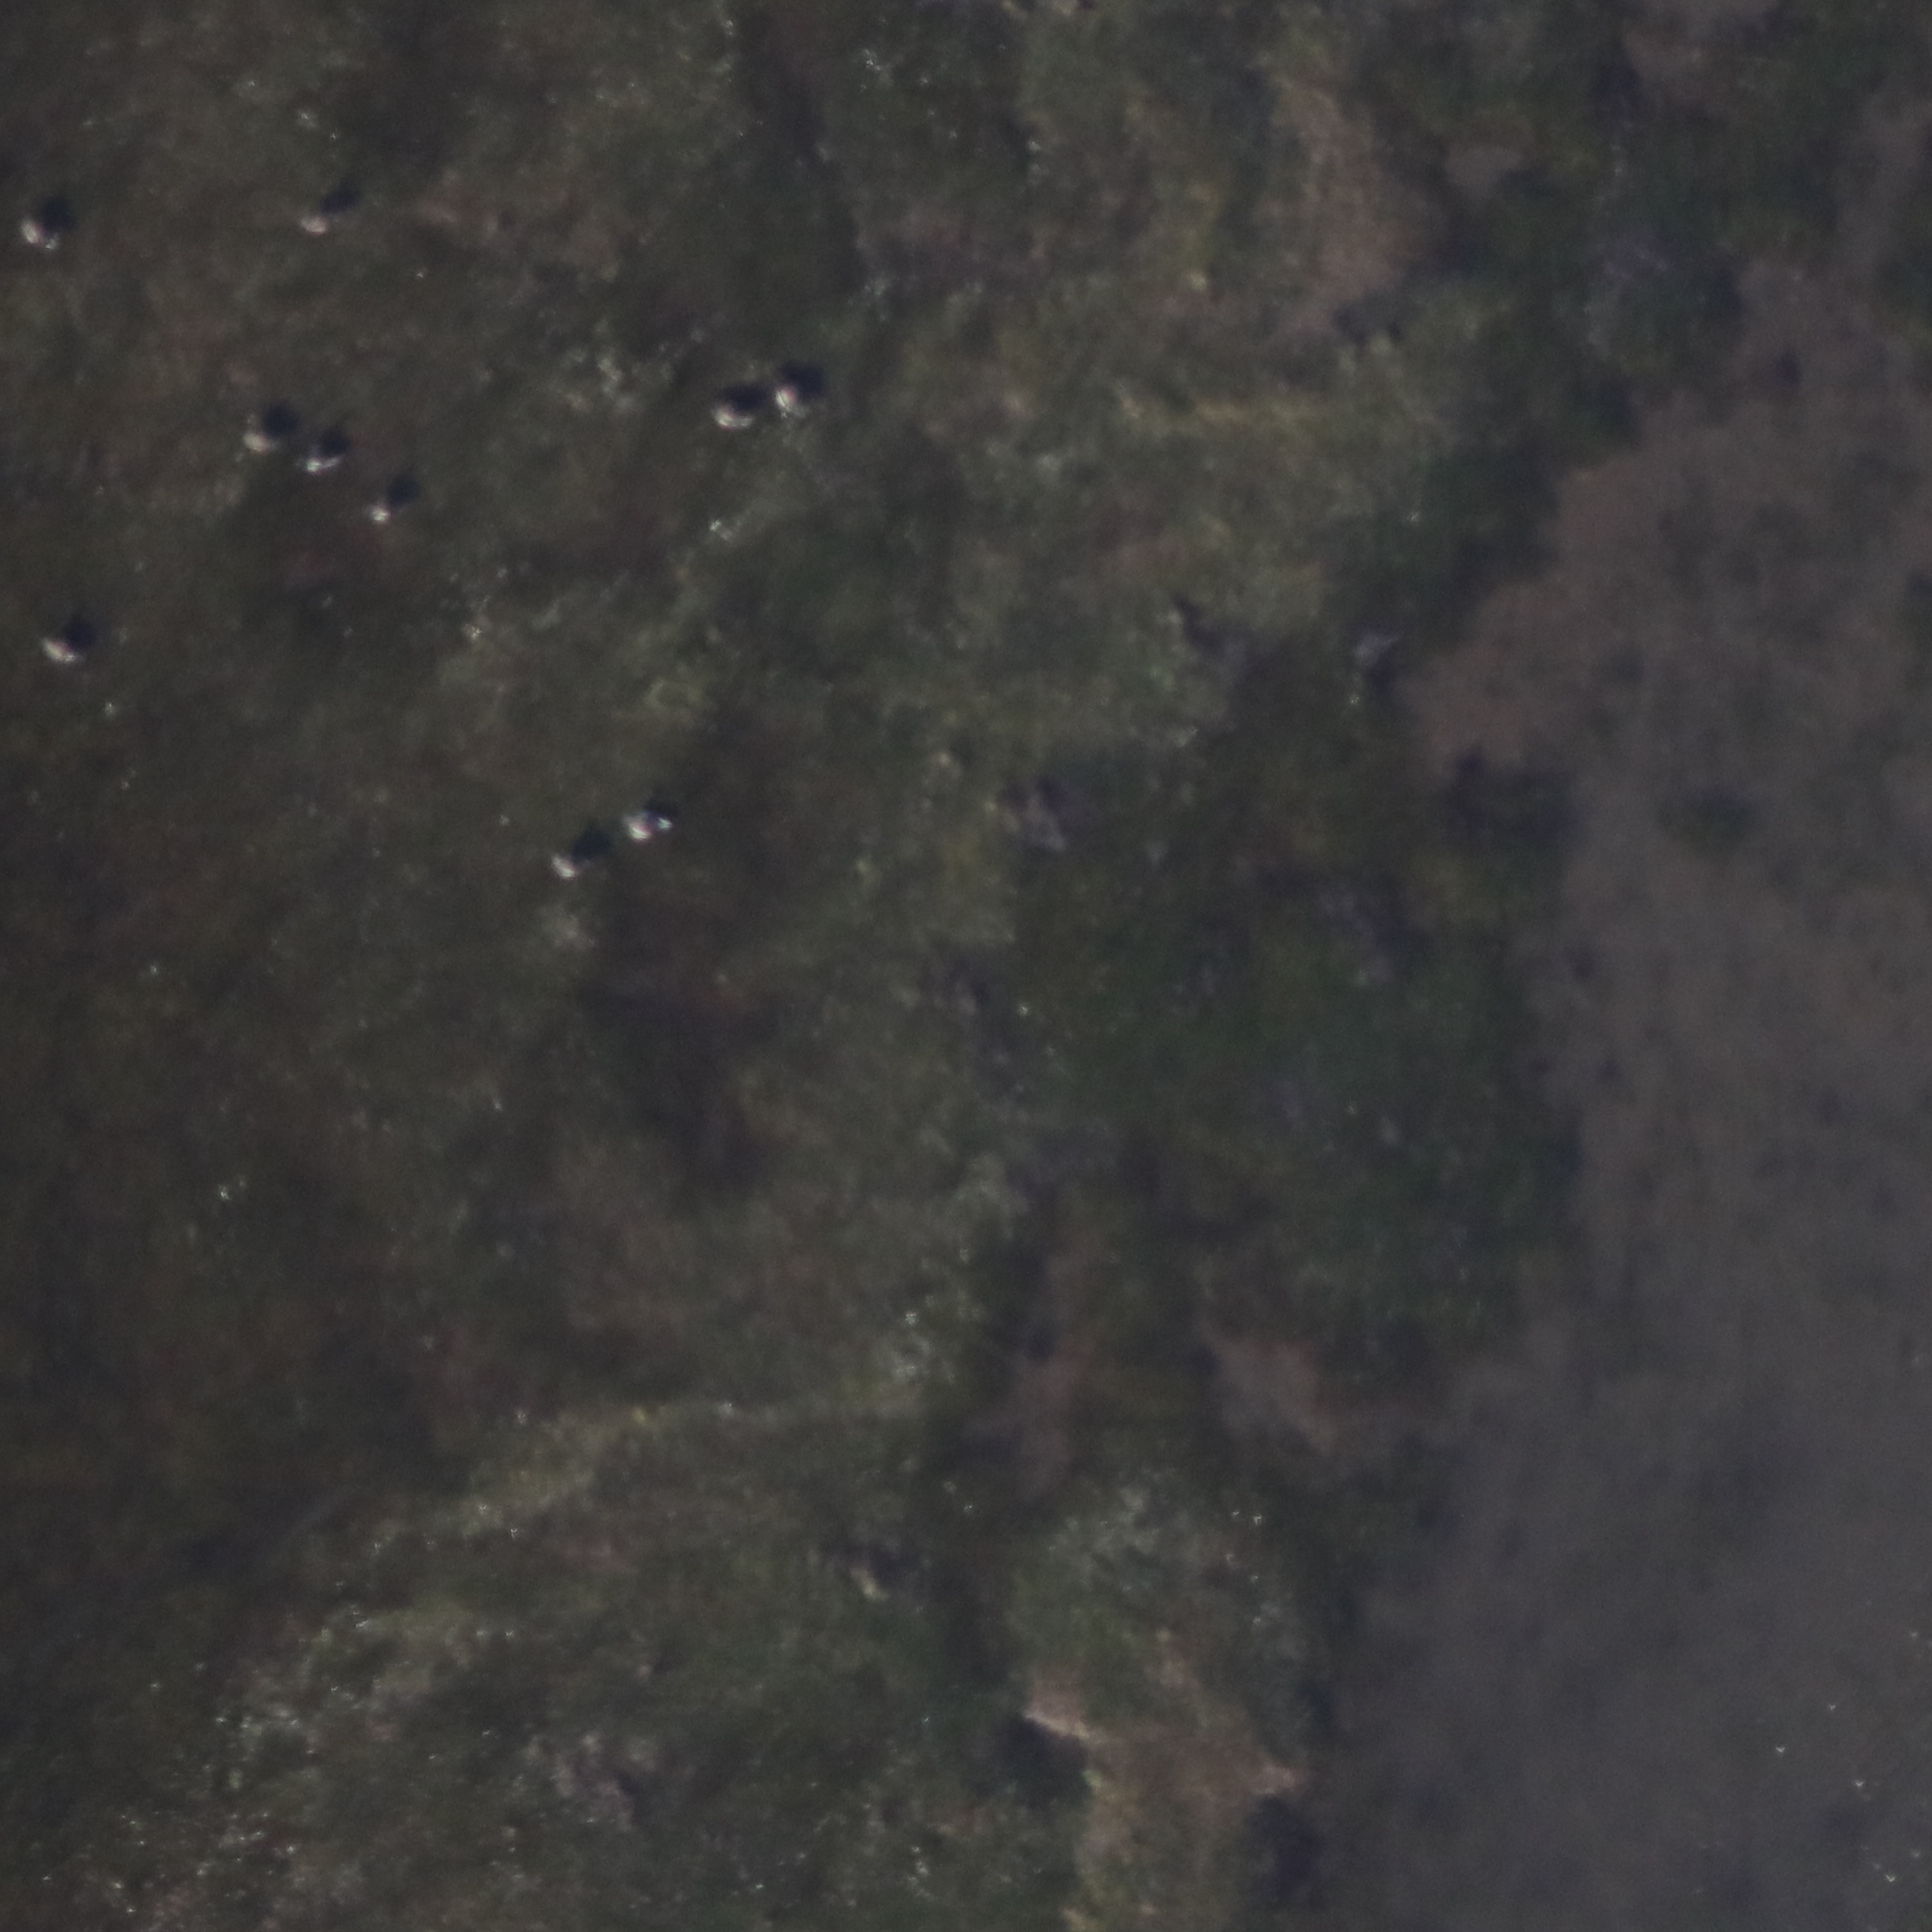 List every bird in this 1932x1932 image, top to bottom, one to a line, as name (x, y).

brant (319, 229)
brant (40, 231)
brant (789, 393)
brant (731, 413)
brant (254, 434)
brant (325, 462)
brant (379, 511)
brant (56, 648)
brant (642, 825)
brant (554, 867)